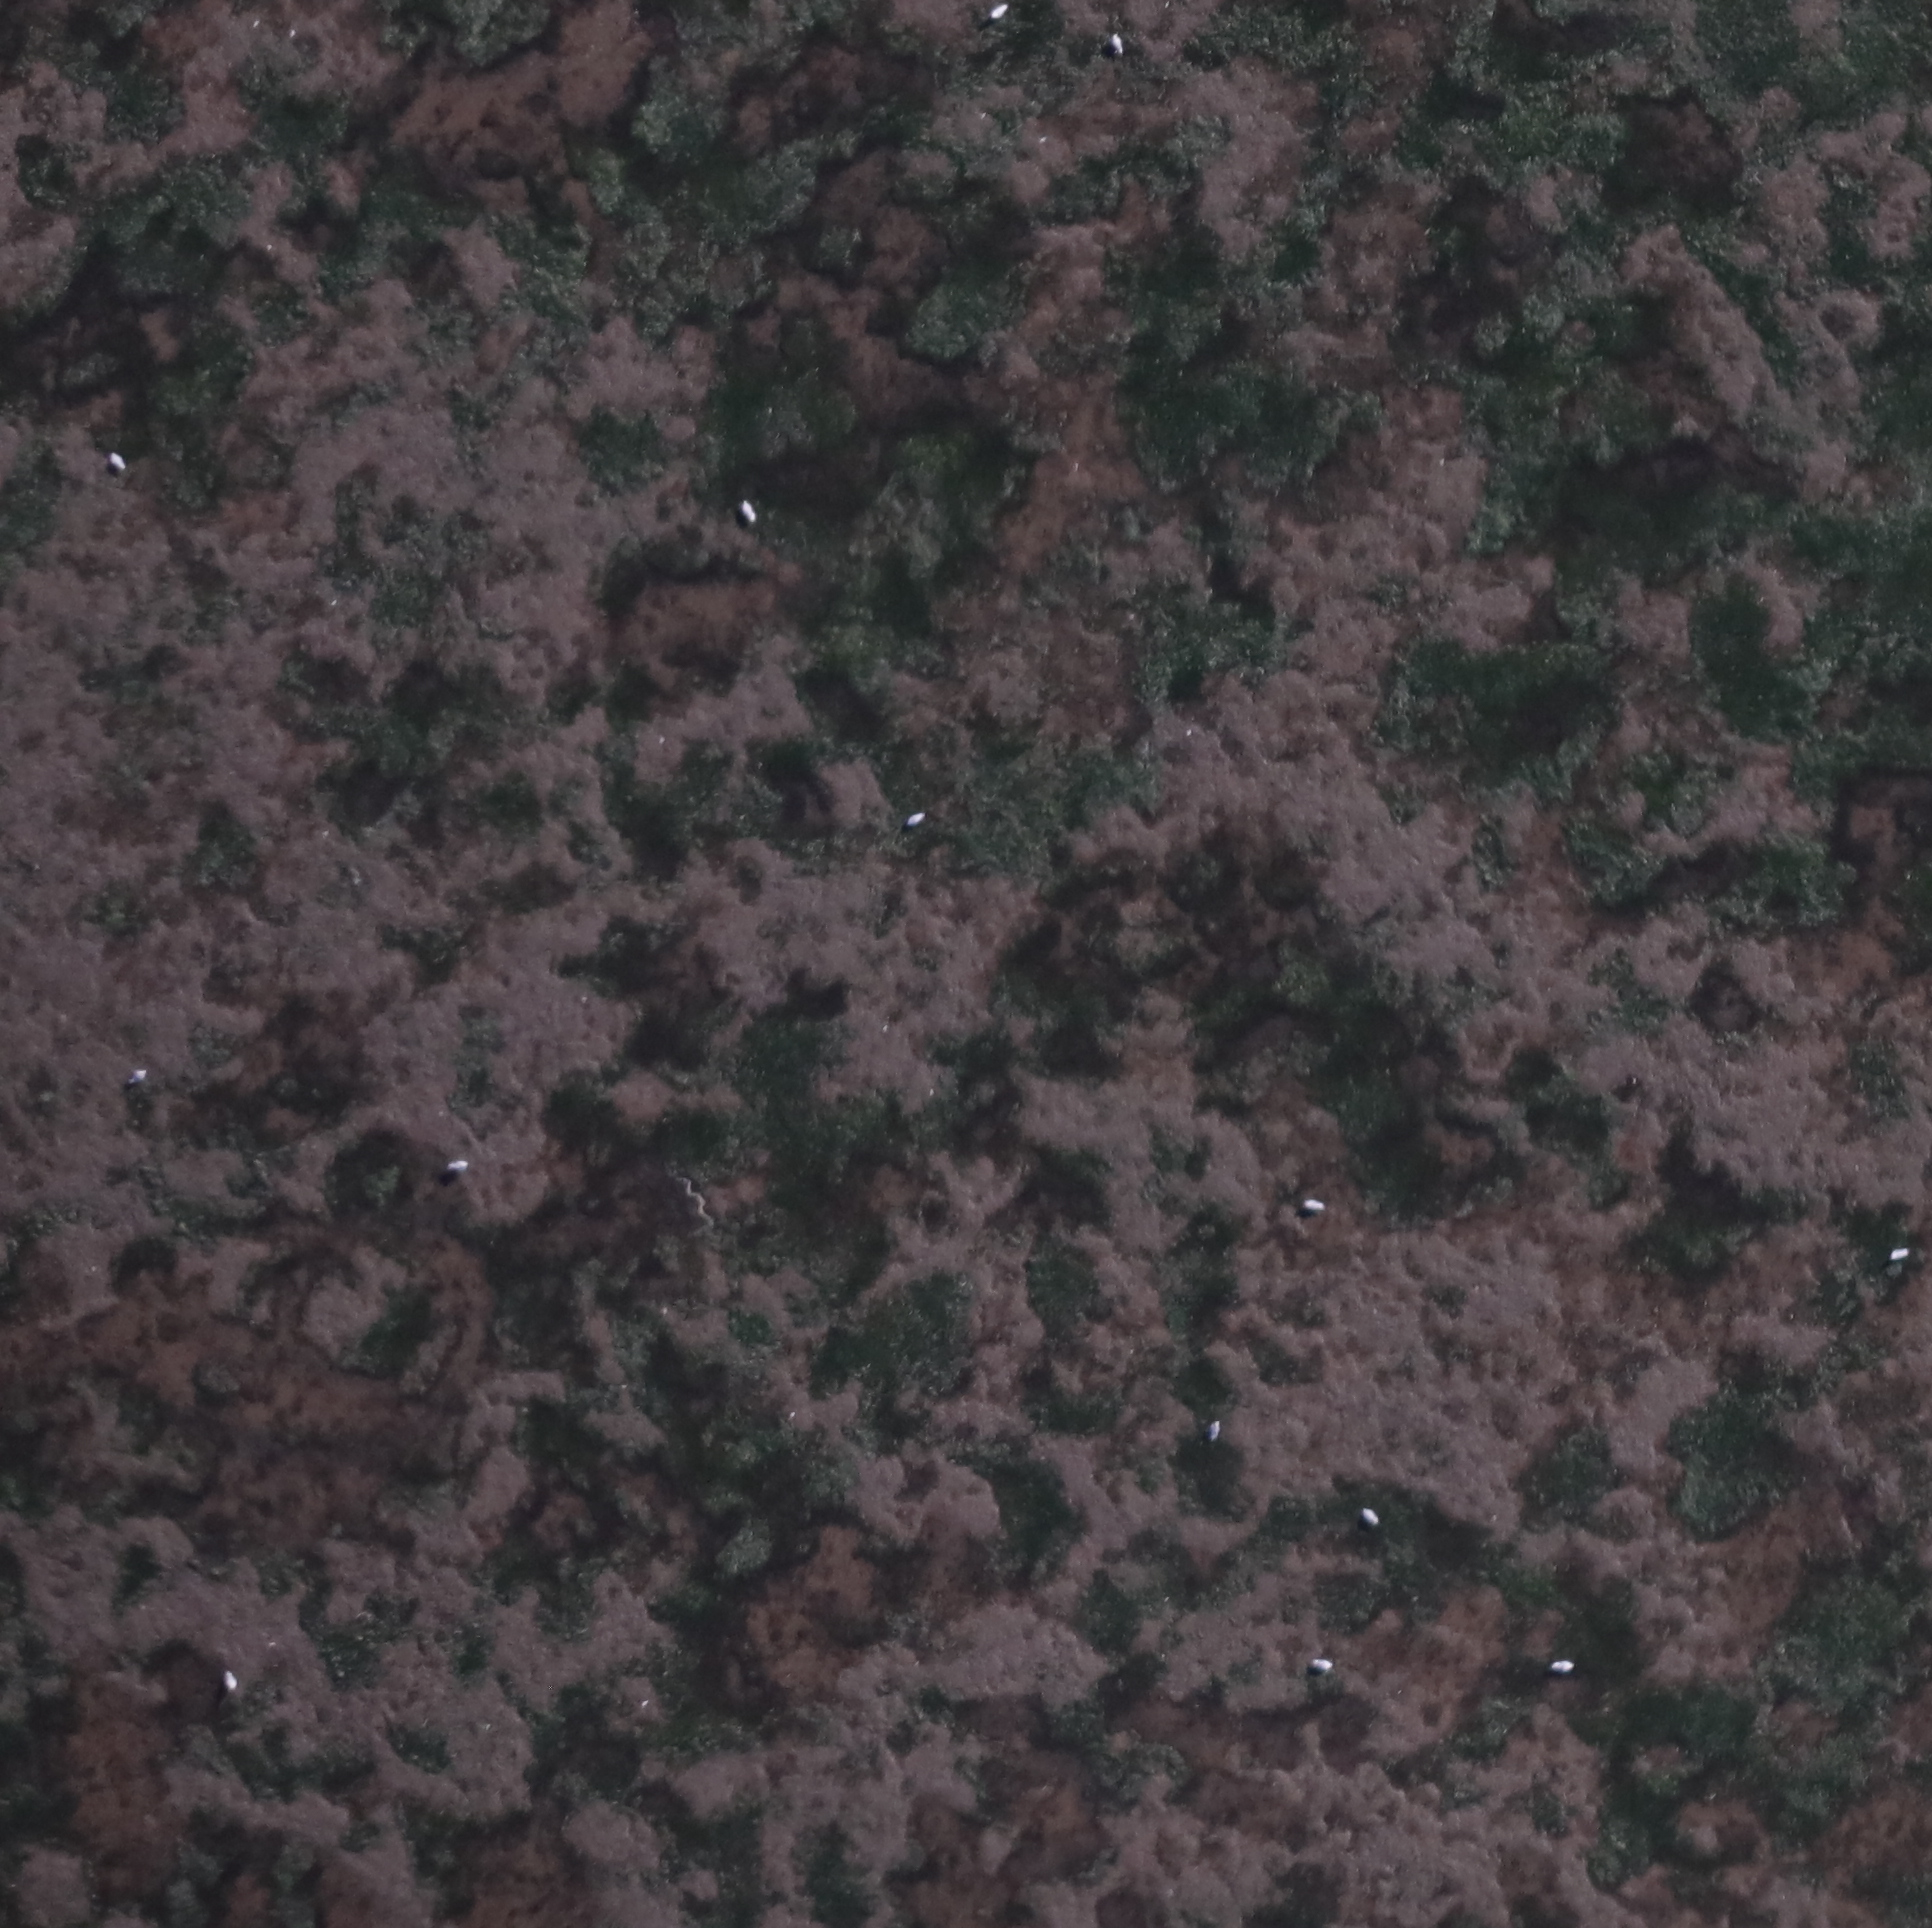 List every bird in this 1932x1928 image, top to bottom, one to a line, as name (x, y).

gull (999, 12)
gull (1116, 44)
gull (117, 462)
gull (747, 511)
gull (916, 819)
gull (139, 1076)
gull (458, 1168)
gull (1314, 1205)
gull (1900, 1254)
gull (1213, 1430)
gull (1369, 1517)
gull (1322, 1664)
gull (1562, 1665)
gull (230, 1682)